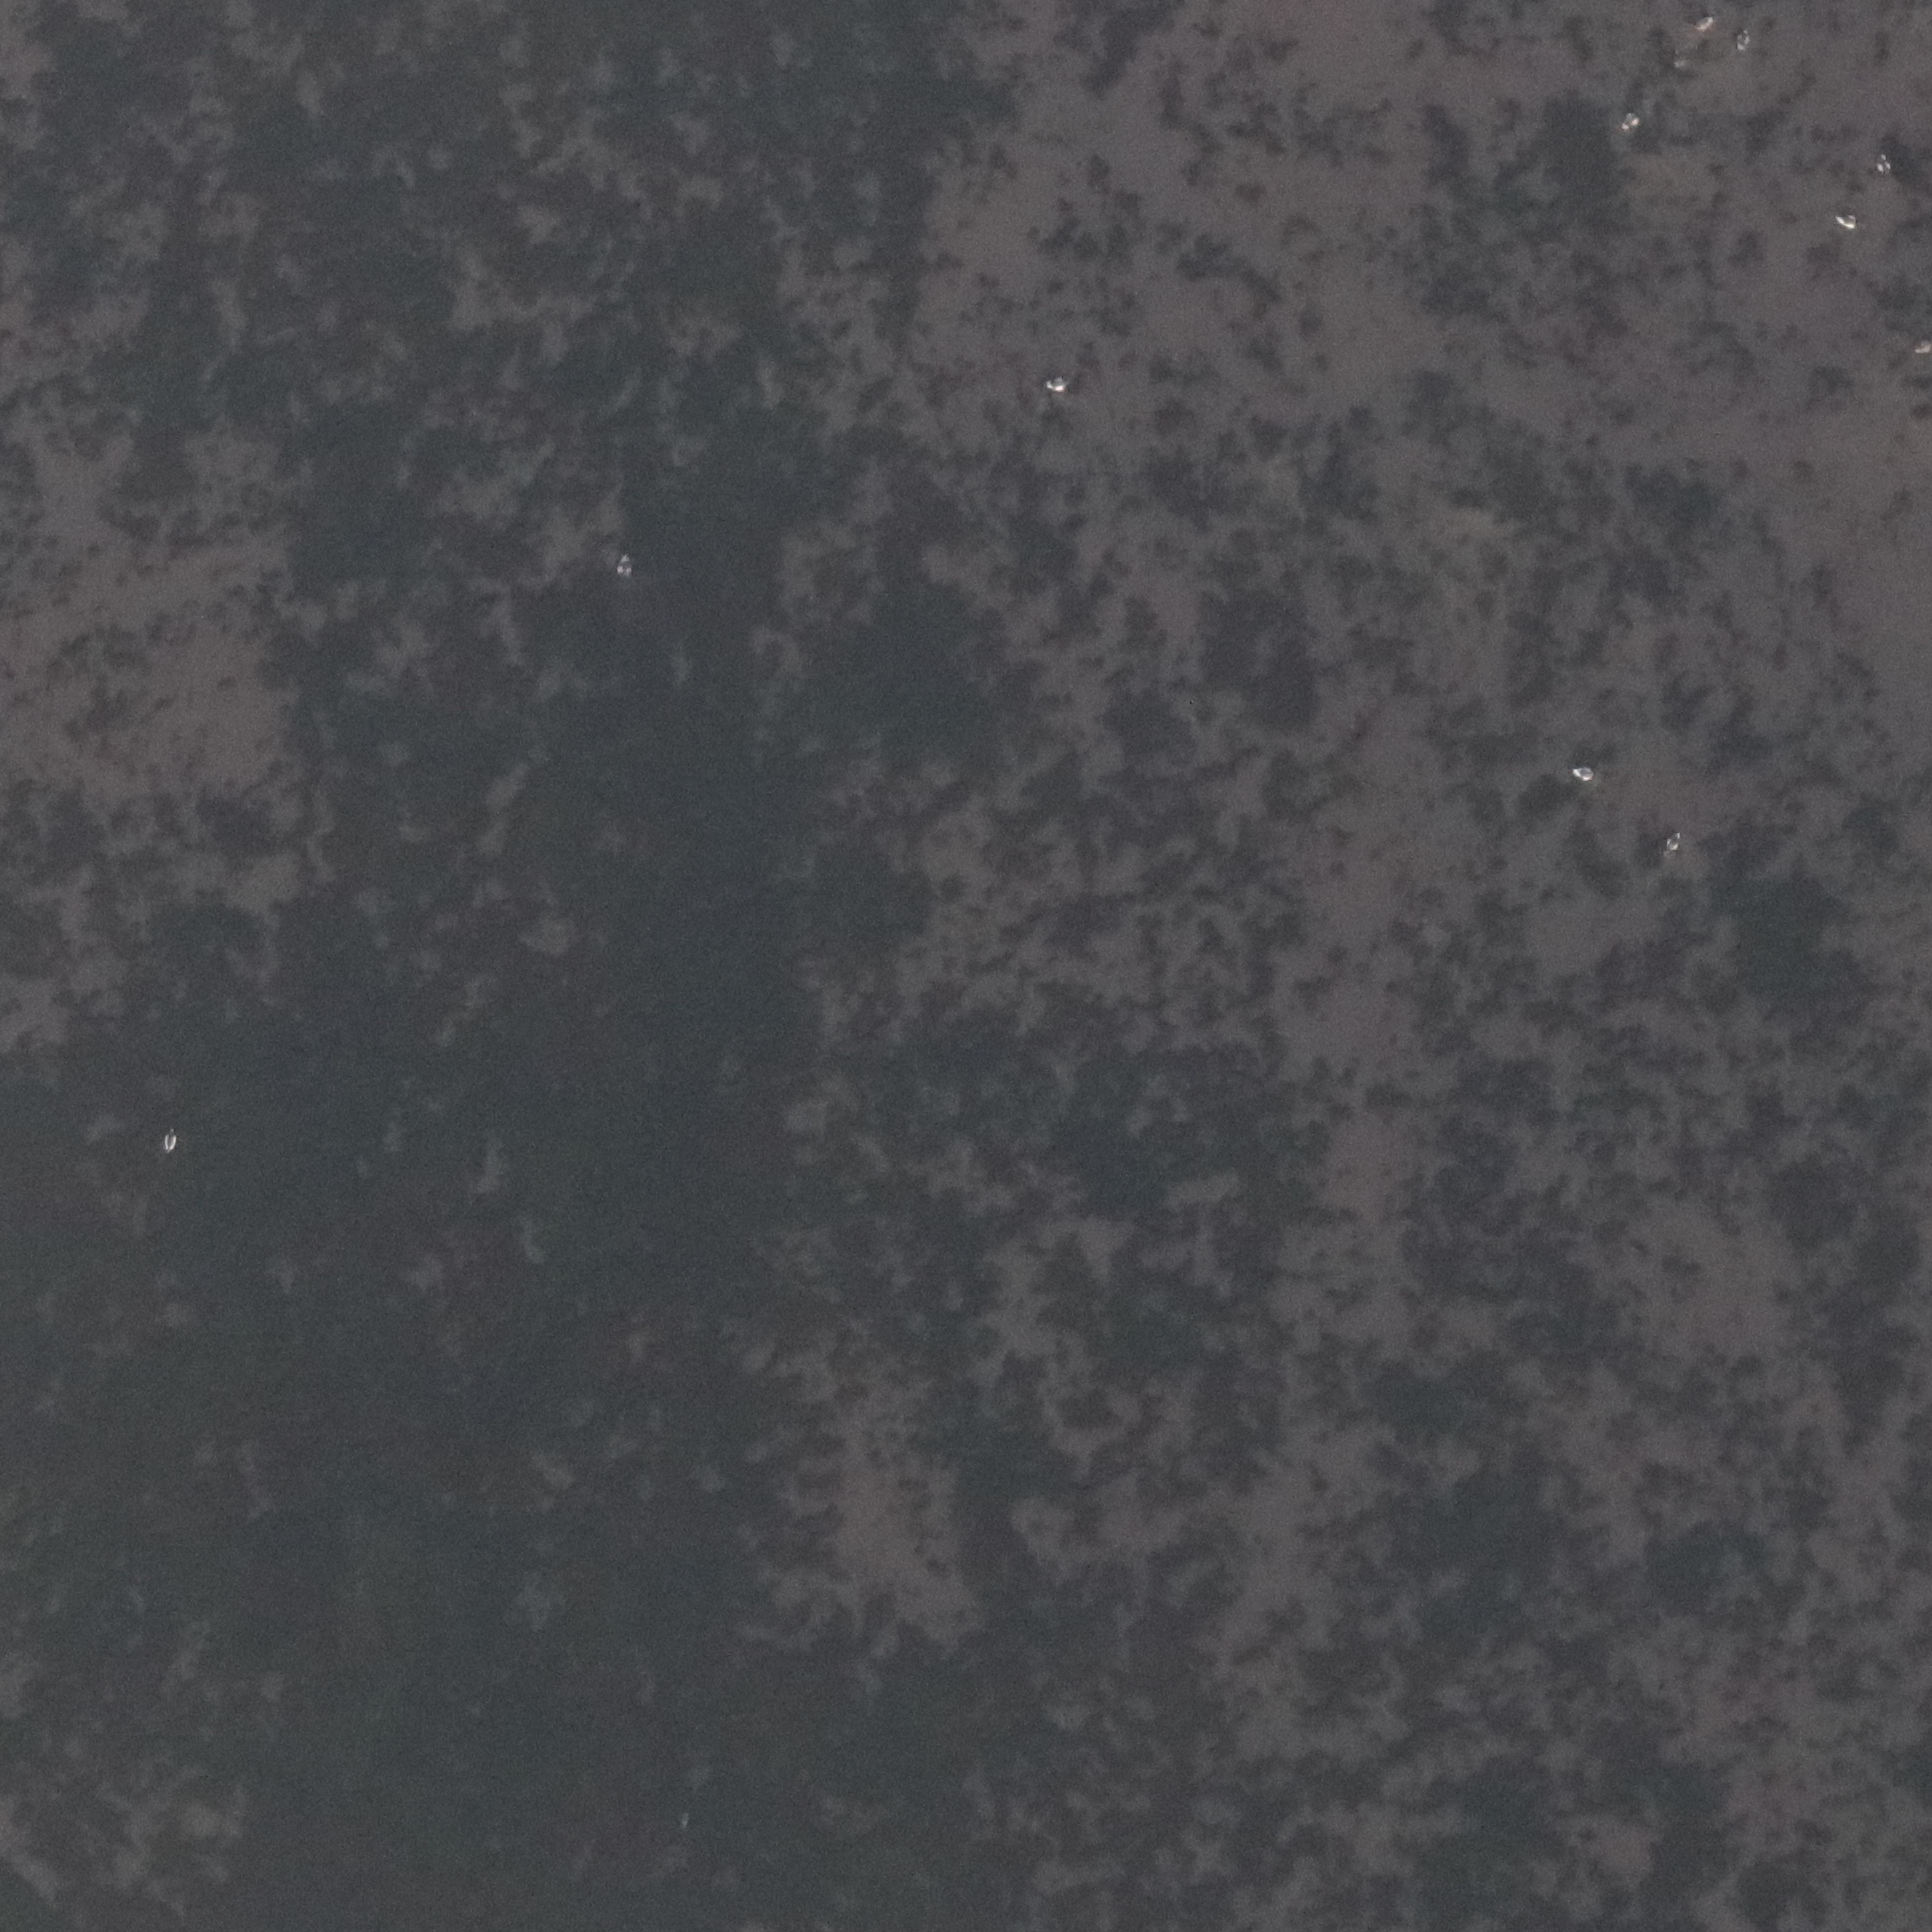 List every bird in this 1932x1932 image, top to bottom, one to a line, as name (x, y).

brant (1704, 21)
brant (1743, 37)
brant (1630, 122)
brant (1883, 164)
brant (1849, 221)
brant (1921, 346)
brant (1059, 383)
brant (625, 566)
brant (1584, 773)
brant (1673, 842)
brant (170, 1140)